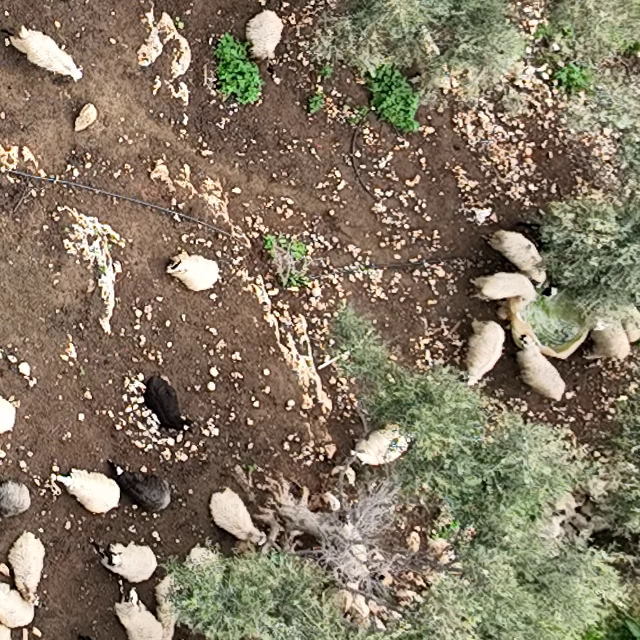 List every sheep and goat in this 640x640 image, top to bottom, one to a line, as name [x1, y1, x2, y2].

sheep [244, 11, 283, 62]
sheep [0, 26, 84, 82]
sheep [485, 231, 547, 287]
sheep [165, 255, 221, 291]
sheep [465, 273, 540, 301]
sheep [622, 304, 639, 343]
sheep [590, 311, 632, 359]
sheep [461, 319, 505, 384]
sheep [518, 334, 564, 403]
sheep [143, 373, 192, 435]
sheep [0, 387, 15, 432]
sheep [349, 425, 411, 467]
sheep [113, 463, 169, 512]
sheep [50, 466, 121, 515]
sheep [0, 474, 32, 517]
sheep [211, 486, 266, 545]
sheep [7, 529, 47, 607]
sheep [86, 536, 157, 582]
sheep [186, 545, 225, 591]
sheep [154, 570, 187, 639]
sheep [0, 578, 34, 627]
sheep [114, 584, 162, 639]
sheep [0, 606, 11, 639]